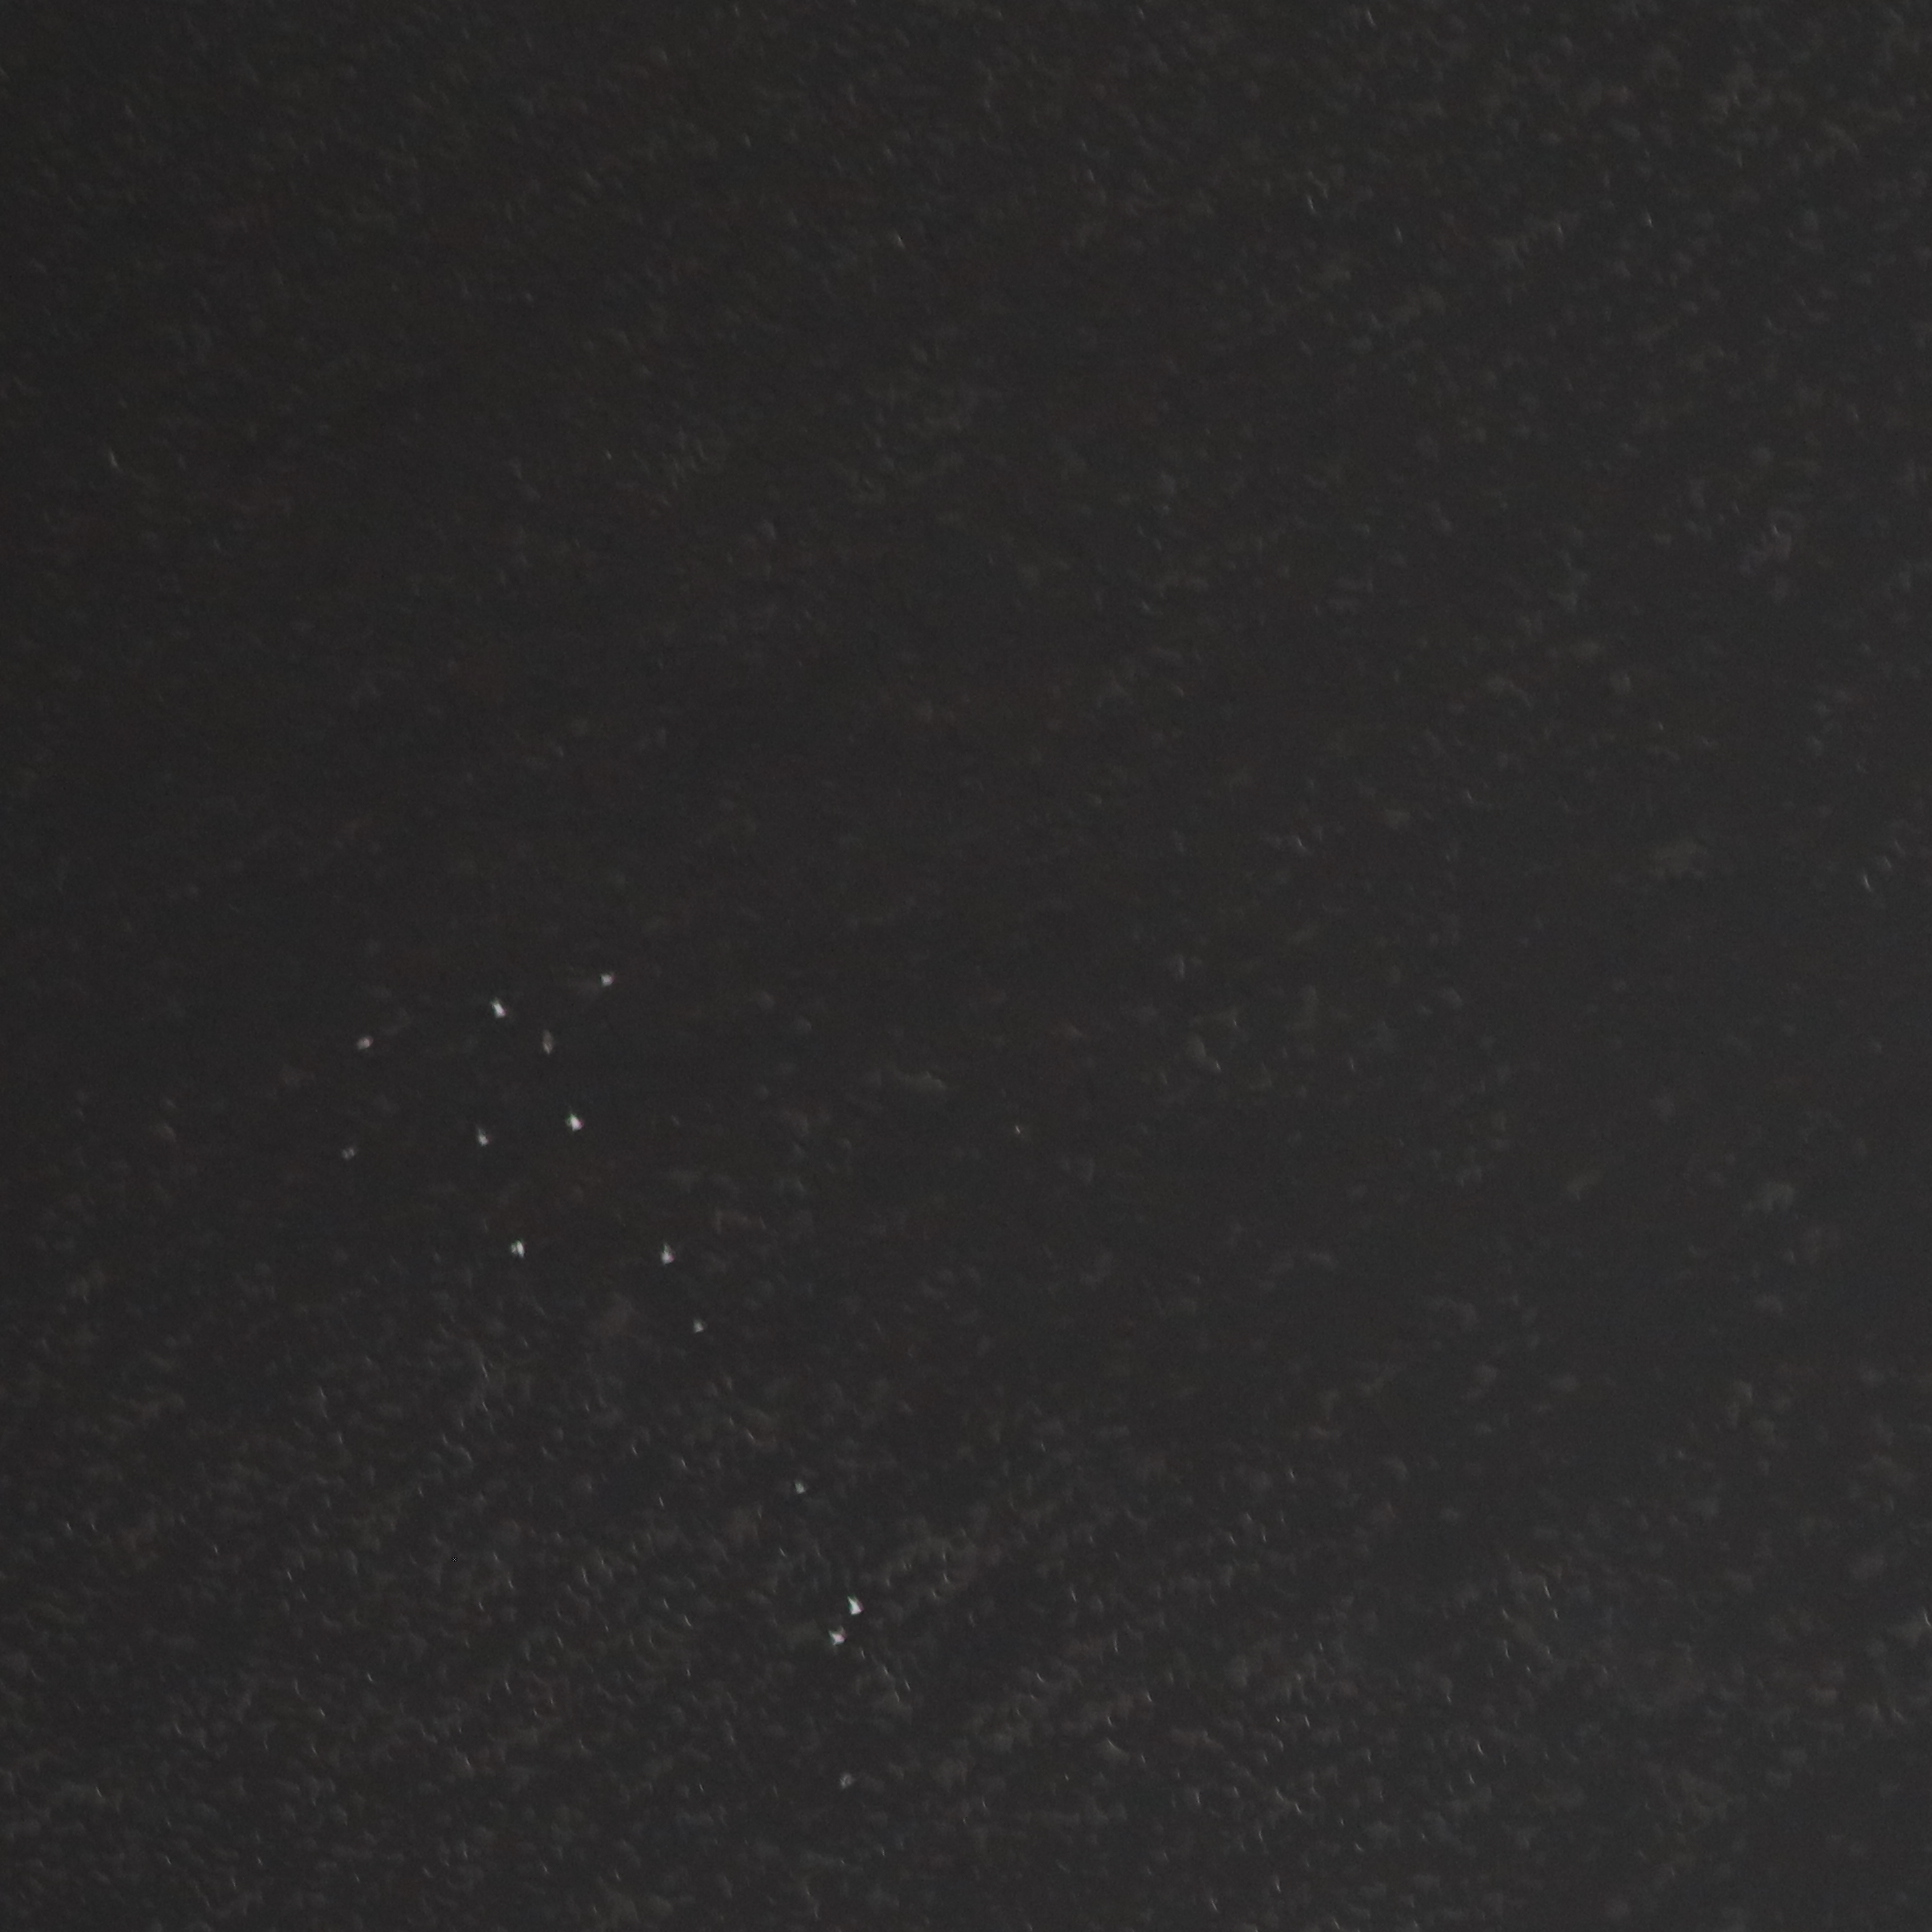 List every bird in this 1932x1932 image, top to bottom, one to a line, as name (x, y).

other bird (608, 979)
other bird (499, 1009)
other bird (544, 1038)
other bird (366, 1043)
other bird (575, 1122)
other bird (485, 1137)
other bird (343, 1155)
other bird (517, 1247)
other bird (667, 1255)
other bird (698, 1327)
other bird (797, 1484)
other bird (854, 1607)
other bird (835, 1636)